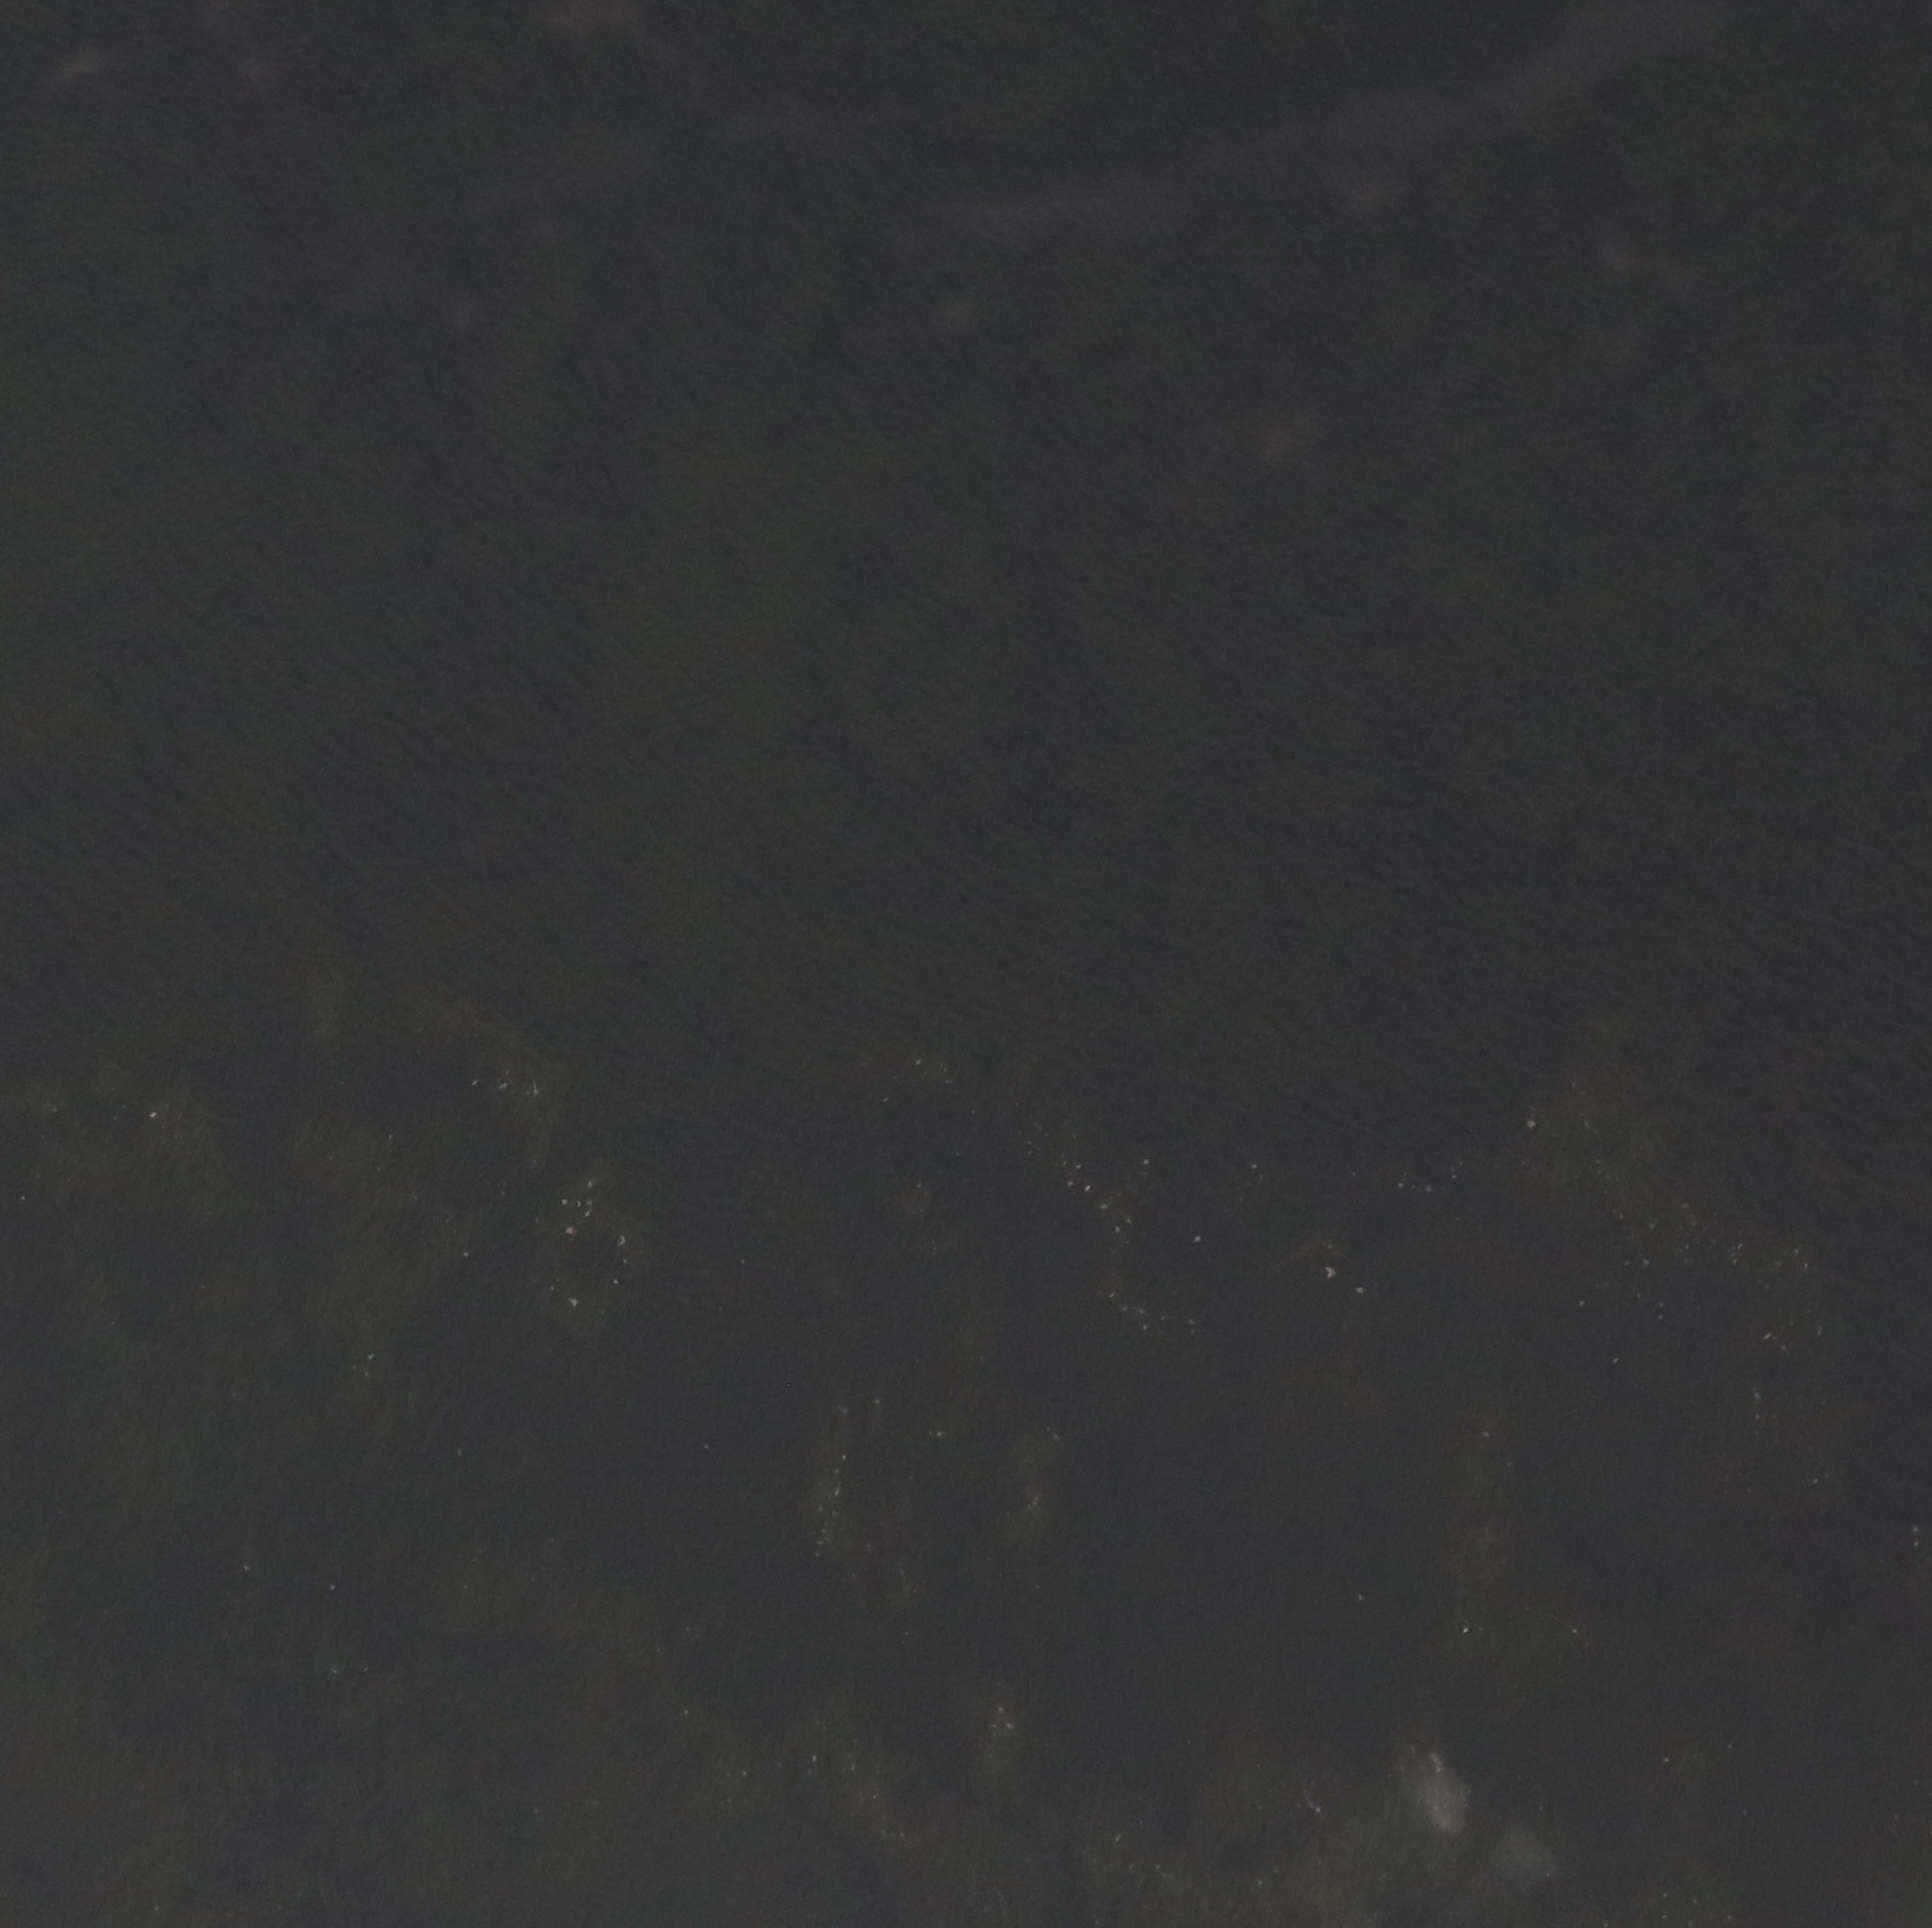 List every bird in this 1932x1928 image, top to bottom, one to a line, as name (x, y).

None